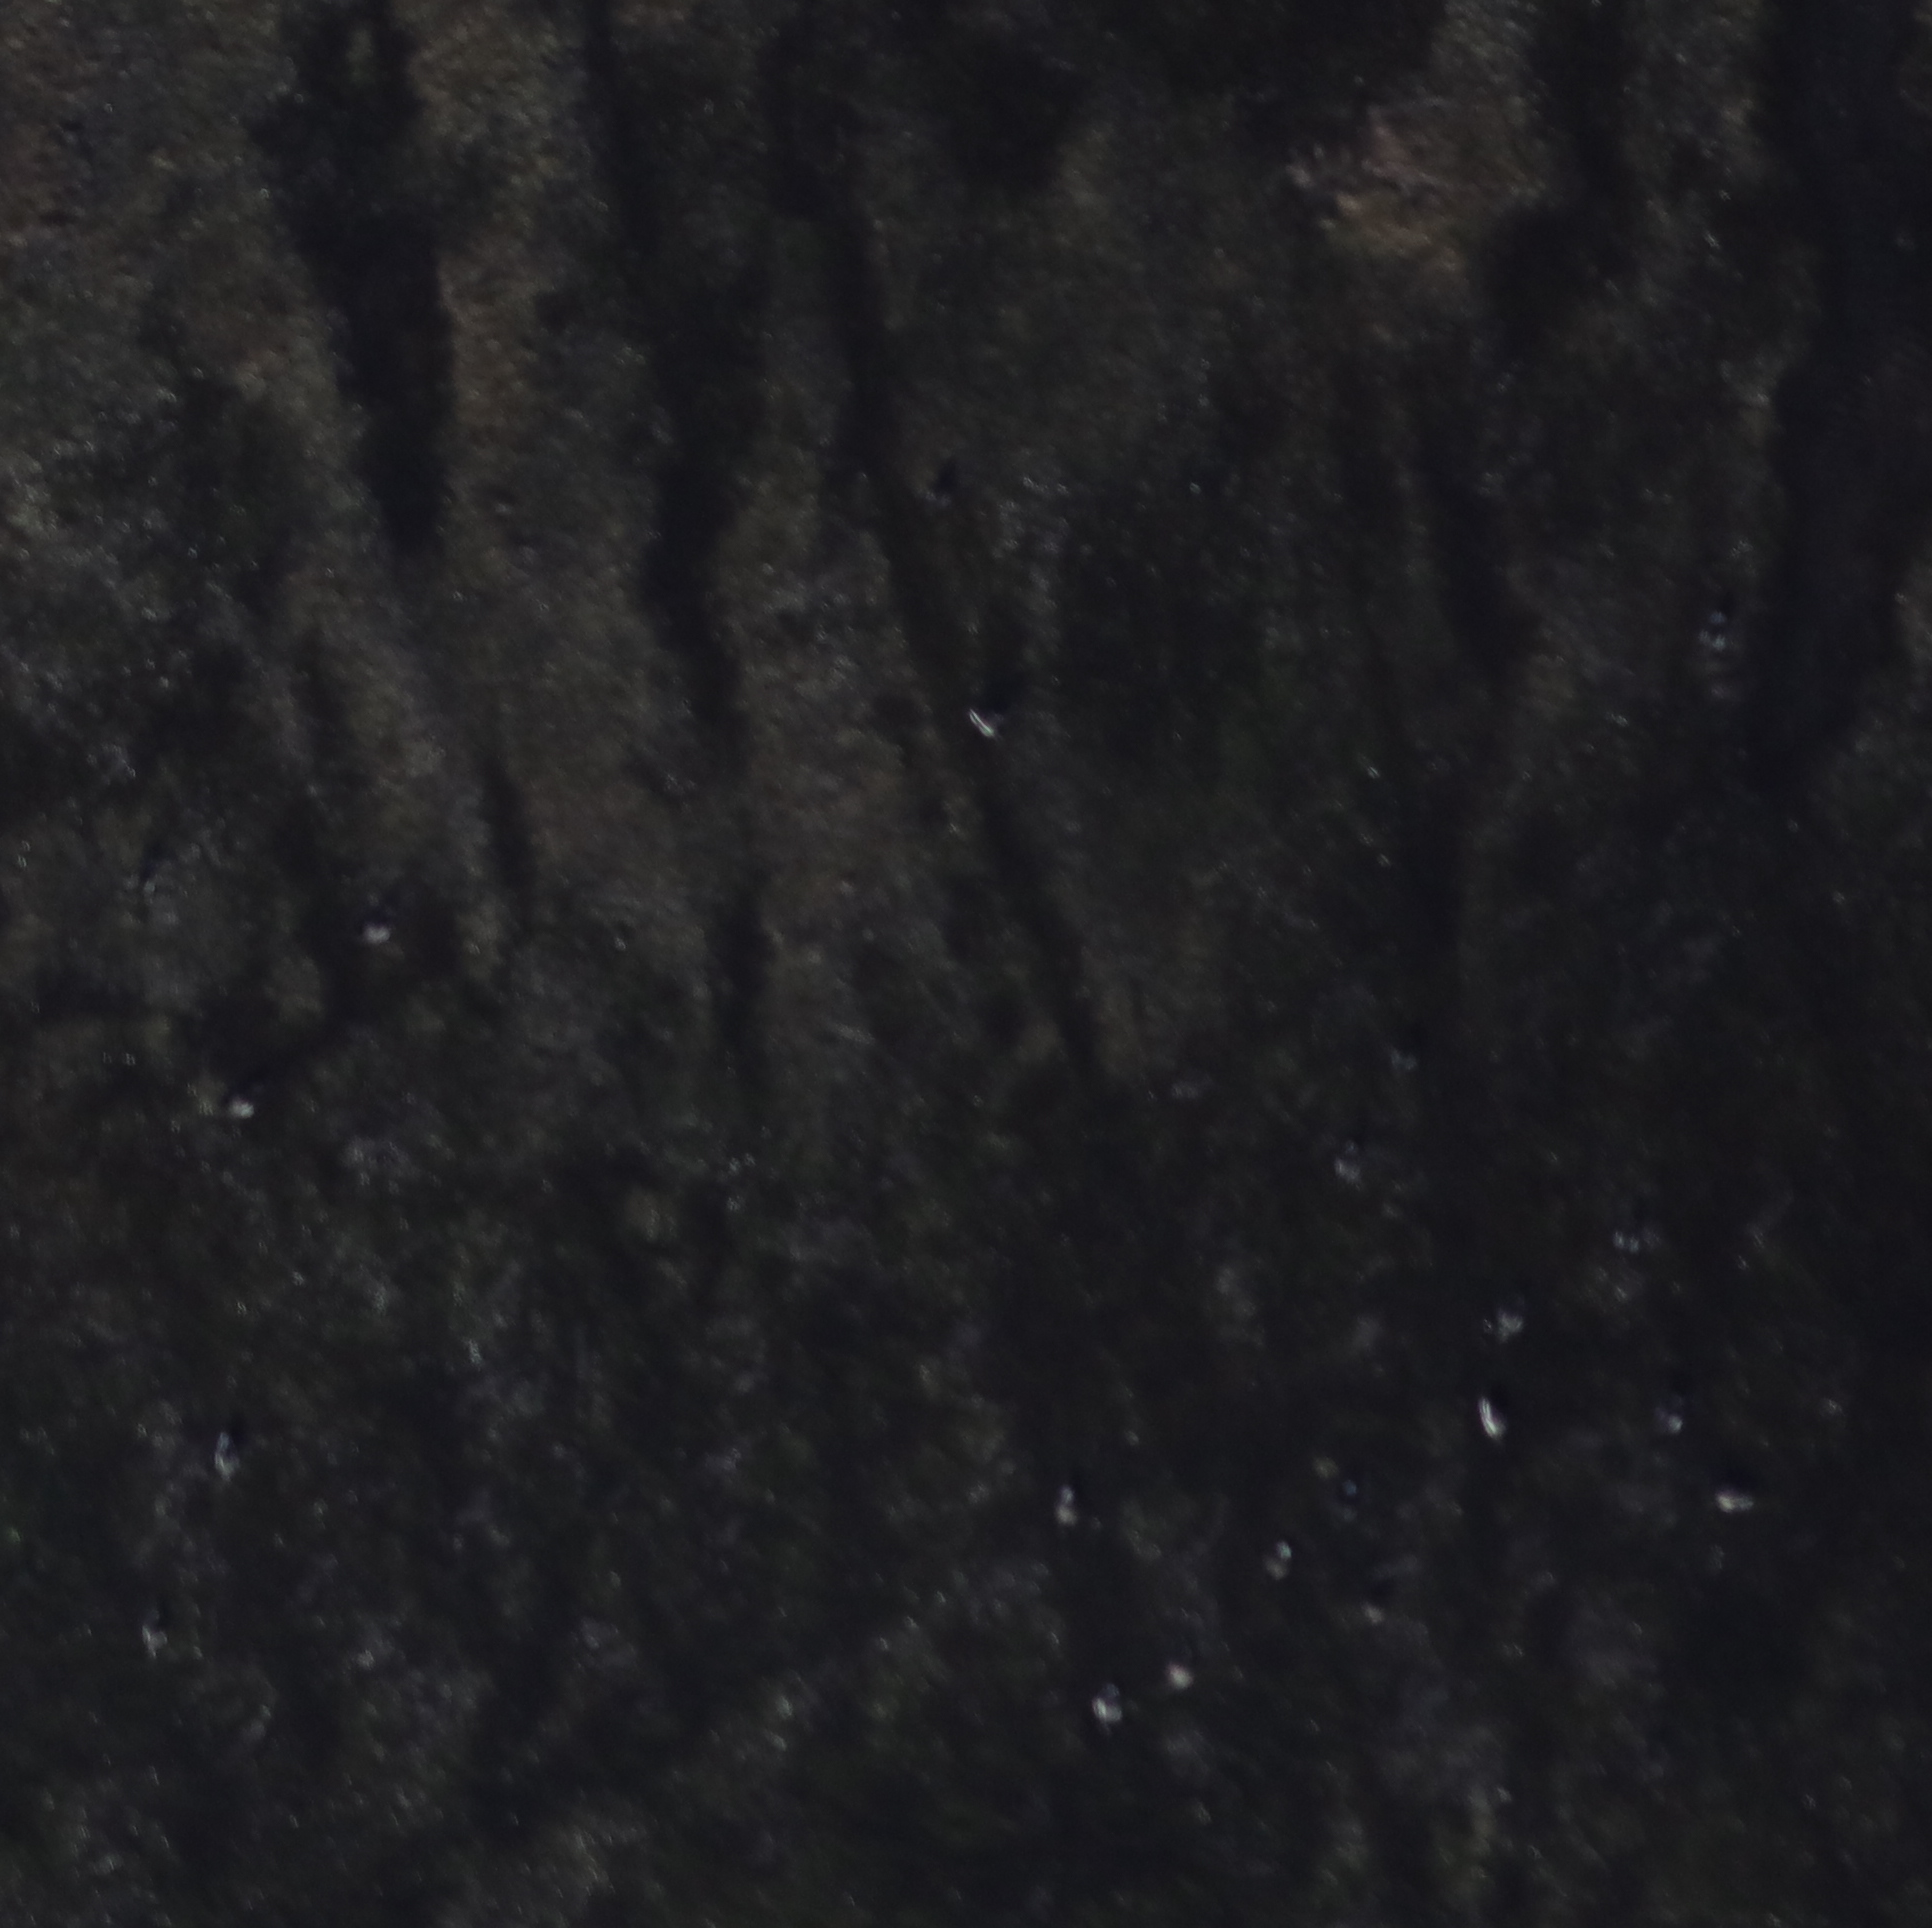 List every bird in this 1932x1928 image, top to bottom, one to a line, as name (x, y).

brant (1714, 634)
brant (982, 718)
brant (377, 930)
brant (243, 1104)
brant (1510, 1321)
brant (1676, 1423)
brant (1494, 1424)
brant (233, 1451)
brant (1353, 1492)
brant (1729, 1500)
brant (1075, 1507)
brant (1285, 1571)
brant (136, 1640)
brant (1176, 1667)
brant (1108, 1710)